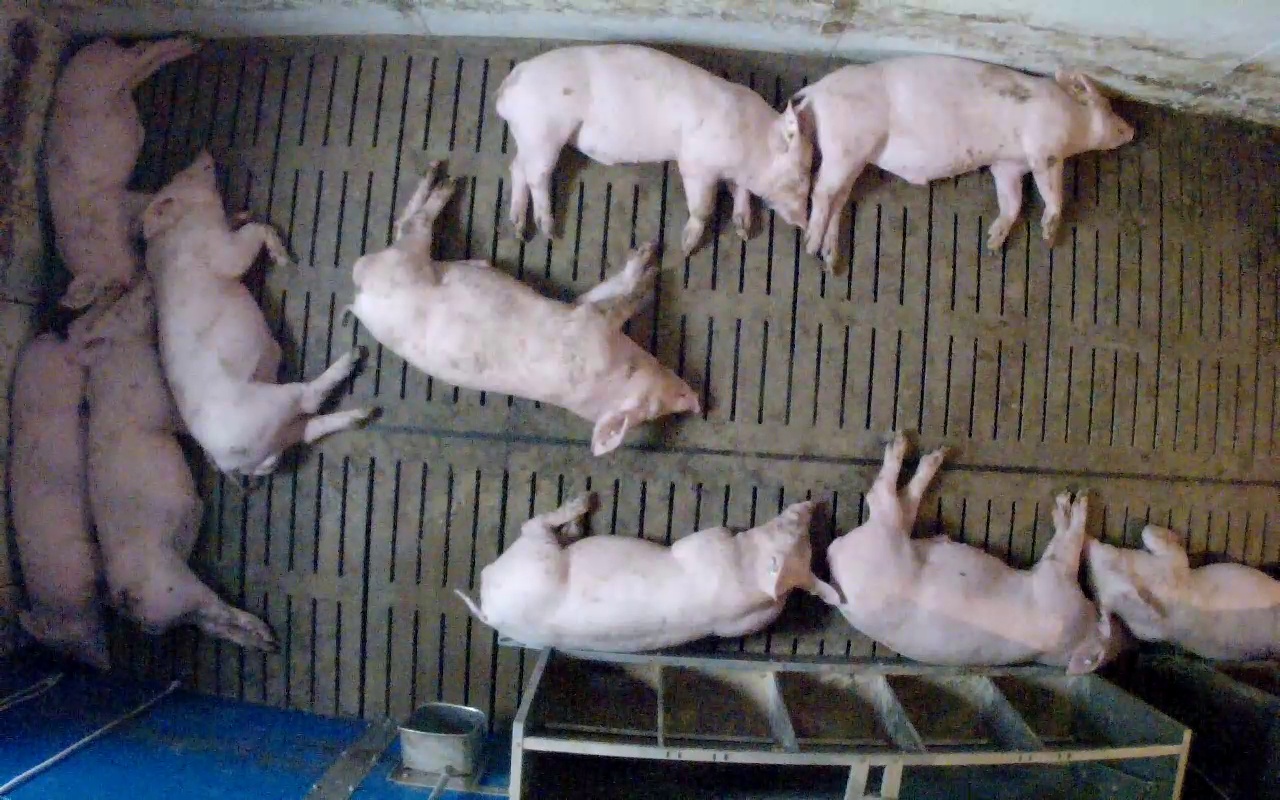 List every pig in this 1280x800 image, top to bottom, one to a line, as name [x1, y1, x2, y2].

pig [42, 32, 204, 308]
pig [495, 44, 816, 259]
pig [781, 55, 1136, 273]
pig [140, 152, 377, 492]
pig [337, 158, 704, 459]
pig [63, 271, 282, 657]
pig [8, 287, 126, 673]
pig [827, 430, 1137, 675]
pig [450, 492, 842, 654]
pig [1082, 523, 1279, 660]